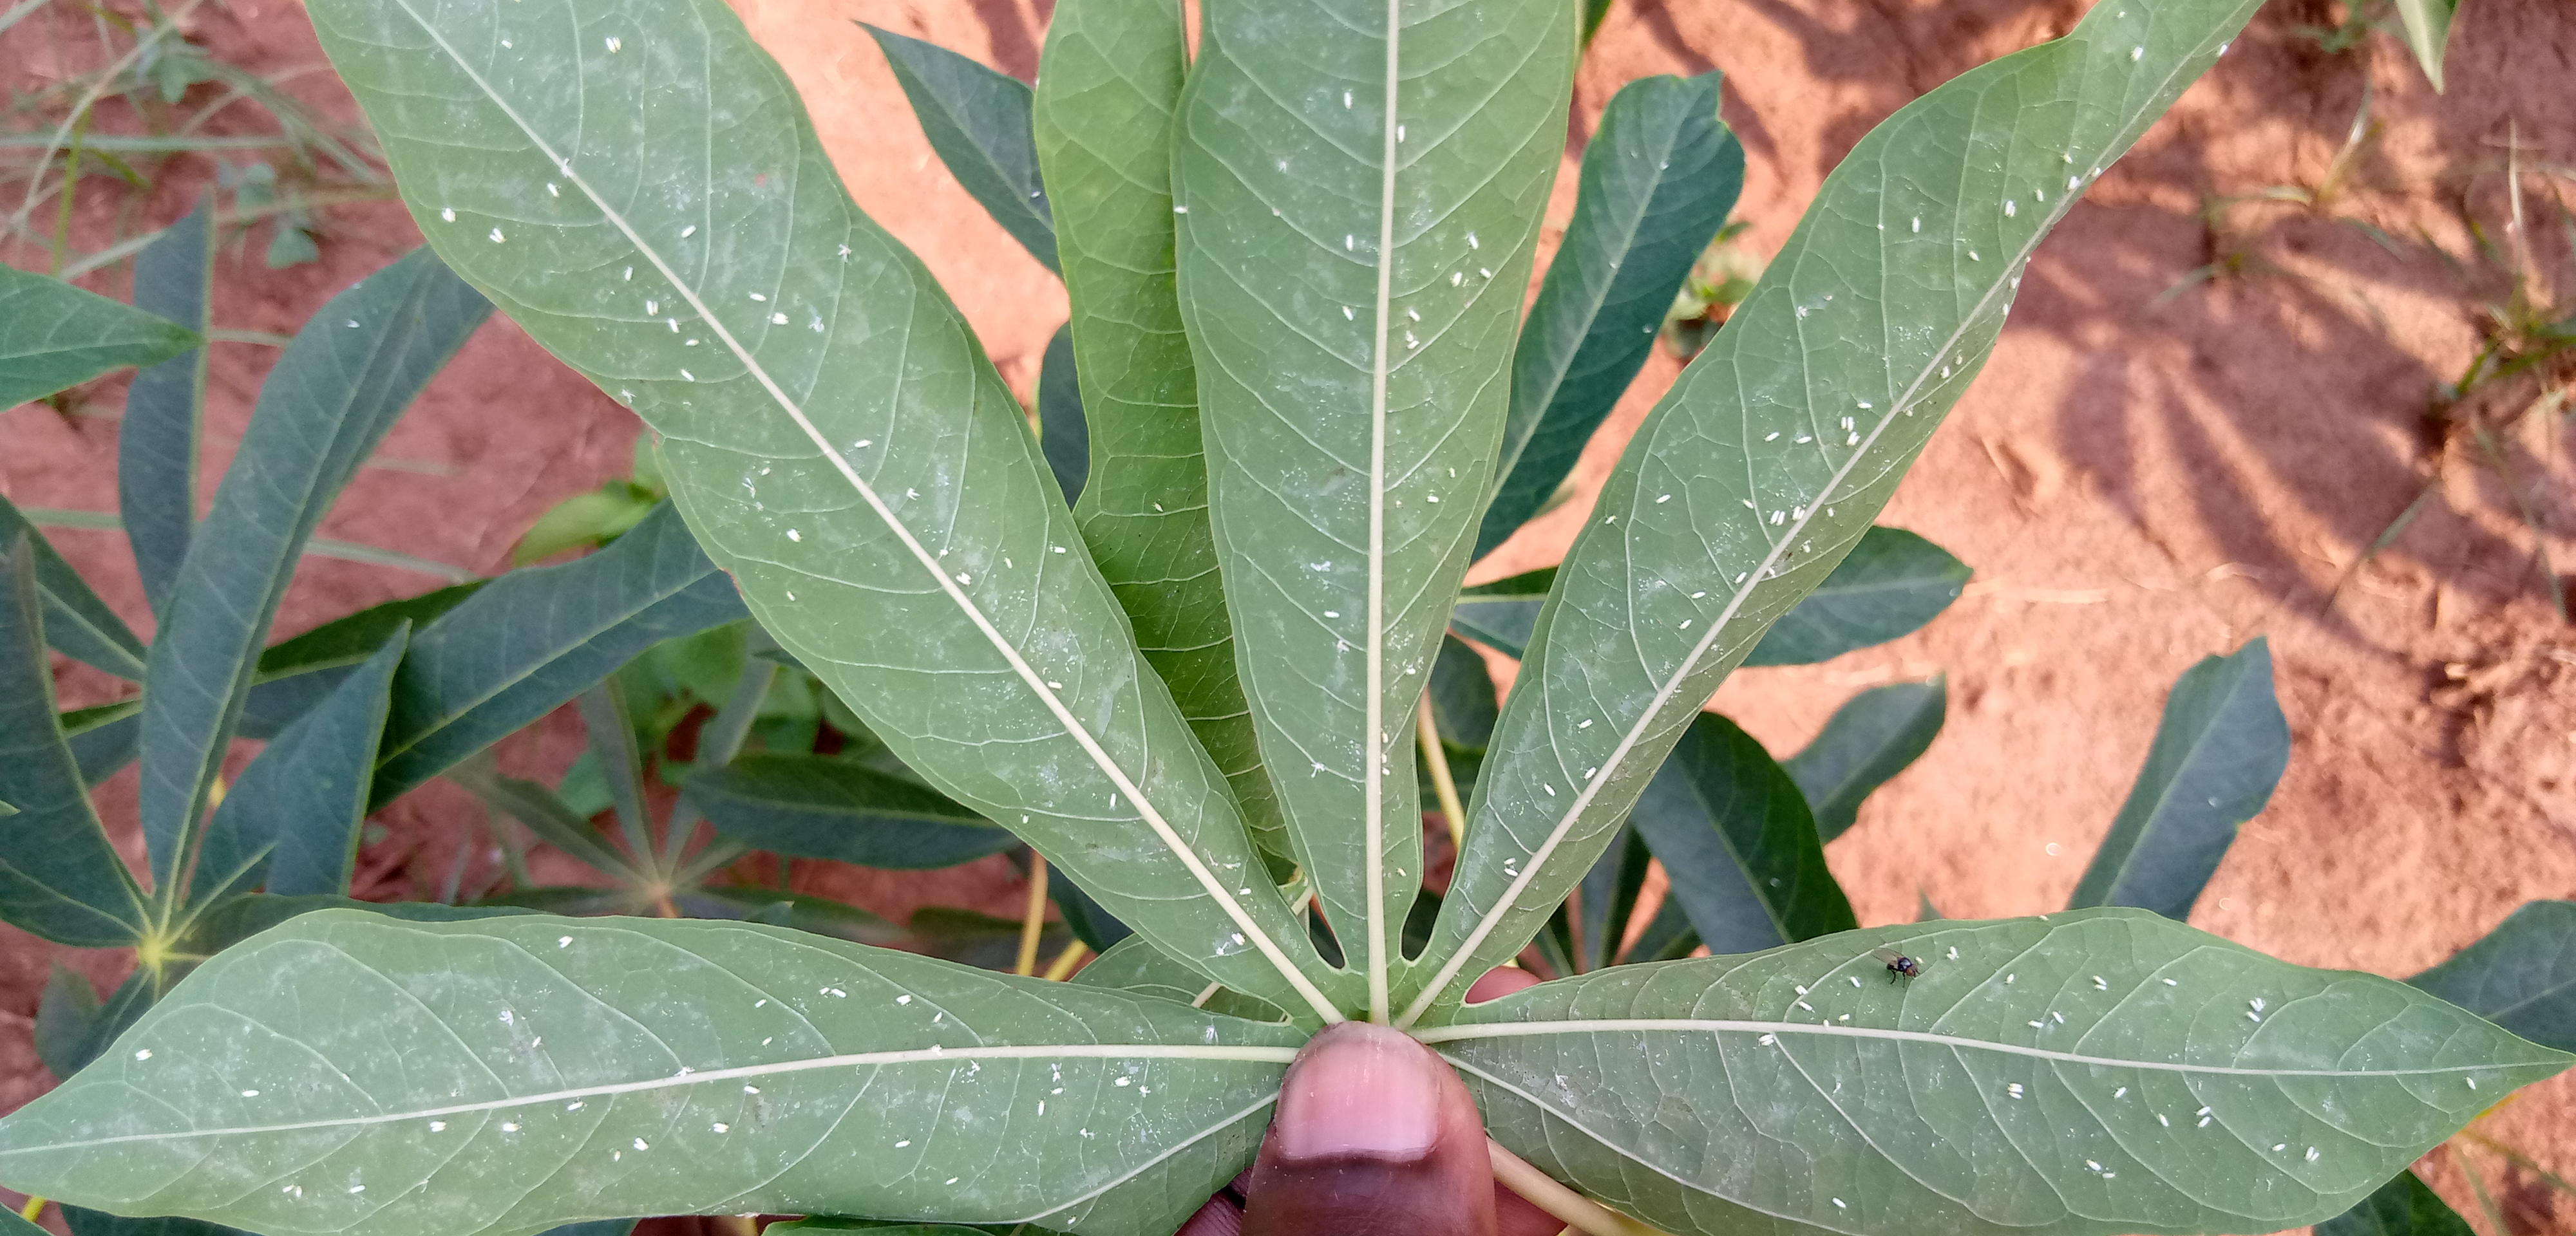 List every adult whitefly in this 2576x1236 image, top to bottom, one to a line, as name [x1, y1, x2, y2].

whitefly [2115, 9, 2126, 20]
whitefly [605, 33, 623, 55]
whitefly [500, 37, 515, 51]
whitefly [2218, 41, 2228, 59]
whitefly [2130, 44, 2144, 66]
whitefly [1342, 89, 1354, 111]
whitefly [1396, 123, 1406, 144]
whitefly [2061, 152, 2075, 166]
whitefly [1658, 160, 1671, 172]
whitefly [2088, 165, 2105, 179]
whitefly [2066, 174, 2078, 190]
whitefly [545, 181, 562, 198]
whitefly [2035, 185, 2045, 203]
whitefly [2002, 199, 2016, 220]
whitefly [1171, 203, 1188, 215]
whitefly [439, 205, 457, 223]
whitefly [1909, 212, 1922, 234]
whitefly [680, 223, 698, 239]
whitefly [488, 223, 507, 245]
whitefly [1345, 232, 1353, 254]
whitefly [1468, 232, 1479, 252]
whitefly [836, 242, 855, 265]
whitefly [1965, 248, 1980, 265]
whitefly [1609, 259, 1618, 270]
whitefly [622, 262, 636, 283]
whitefly [1479, 267, 1494, 279]
whitefly [1451, 270, 1463, 288]
whitefly [2007, 276, 2017, 291]
whitefly [748, 291, 768, 303]
whitefly [644, 297, 659, 317]
whitefly [2001, 301, 2009, 316]
whitefly [1340, 303, 1358, 324]
whitefly [1794, 303, 1809, 321]
whitefly [1408, 308, 1422, 323]
whitefly [769, 311, 790, 327]
whitefly [344, 317, 360, 331]
whitefly [668, 317, 681, 334]
whitefly [1640, 323, 1654, 335]
whitefly [683, 338, 701, 349]
whitefly [1406, 339, 1421, 351]
whitefly [1955, 351, 1965, 366]
whitefly [1939, 364, 1951, 379]
whitefly [679, 366, 697, 384]
whitefly [1856, 400, 1875, 411]
whitefly [1904, 407, 1917, 418]
whitefly [1839, 414, 1848, 431]
whitefly [1846, 414, 1856, 432]
whitefly [1763, 429, 1779, 443]
whitefly [1845, 430, 1862, 447]
whitefly [1795, 435, 1814, 445]
whitefly [853, 438, 874, 449]
whitefly [760, 464, 772, 478]
whitefly [1448, 465, 1457, 480]
whitefly [740, 474, 761, 500]
whitefly [904, 486, 923, 503]
whitefly [1654, 492, 1672, 506]
whitefly [1425, 493, 1442, 505]
whitefly [1741, 496, 1754, 511]
whitefly [1790, 505, 1806, 522]
whitefly [1824, 505, 1837, 520]
whitefly [1768, 508, 1786, 527]
whitefly [1603, 514, 1617, 526]
whitefly [785, 525, 803, 544]
whitefly [1801, 537, 1812, 557]
whitefly [1053, 545, 1068, 556]
whitefly [938, 547, 950, 557]
whitefly [1001, 555, 1014, 570]
whitefly [1307, 557, 1335, 575]
whitefly [1766, 565, 1779, 579]
whitefly [1734, 570, 1748, 584]
whitefly [954, 570, 975, 586]
whitefly [785, 588, 797, 604]
whitefly [1690, 588, 1709, 602]
whitefly [1322, 610, 1343, 619]
whitefly [1676, 618, 1695, 633]
whitefly [1334, 639, 1350, 653]
whitefly [1405, 663, 1418, 676]
whitefly [1045, 679, 1066, 691]
whitefly [1576, 715, 1594, 731]
whitefly [1380, 730, 1389, 745]
whitefly [1379, 751, 1390, 765]
whitefly [1309, 760, 1329, 779]
whitefly [1582, 765, 1598, 780]
whitefly [1380, 767, 1393, 778]
whitefly [1542, 781, 1559, 798]
whitefly [1107, 791, 1118, 809]
whitefly [1019, 812, 1033, 827]
whitefly [1501, 856, 1517, 866]
whitefly [1396, 867, 1409, 879]
whitefly [1503, 867, 1522, 878]
whitefly [1236, 886, 1254, 898]
whitefly [2037, 913, 2052, 922]
whitefly [1229, 930, 1247, 947]
whitefly [557, 933, 574, 950]
whitefly [1944, 945, 1960, 962]
whitefly [1911, 955, 1926, 968]
whitefly [2003, 971, 2017, 985]
whitefly [2090, 973, 2111, 995]
whitefly [1848, 974, 1862, 989]
whitefly [2161, 976, 2179, 988]
whitefly [1794, 983, 1811, 997]
whitefly [818, 984, 831, 997]
whitefly [829, 986, 848, 999]
whitefly [895, 991, 914, 1007]
whitefly [2248, 995, 2265, 1013]
whitefly [753, 997, 770, 1009]
whitefly [1796, 999, 1814, 1013]
whitefly [497, 1008, 516, 1025]
whitefly [932, 1010, 944, 1024]
whitefly [2052, 1010, 2069, 1025]
whitefly [2246, 1011, 2260, 1024]
whitefly [1834, 1012, 1851, 1024]
whitefly [2025, 1017, 2047, 1031]
whitefly [1205, 1024, 1218, 1042]
whitefly [531, 1033, 544, 1049]
whitefly [1757, 1033, 1777, 1046]
whitefly [761, 1035, 773, 1046]
whitefly [133, 1047, 155, 1062]
whitefly [1046, 1061, 1063, 1082]
whitefly [673, 1063, 696, 1078]
whitefly [1112, 1073, 1132, 1088]
whitefly [2465, 1074, 2479, 1091]
whitefly [2005, 1078, 2027, 1104]
whitefly [1137, 1083, 1152, 1100]
whitefly [742, 1084, 762, 1096]
whitefly [2112, 1084, 2131, 1101]
whitefly [1048, 1085, 1065, 1096]
whitefly [239, 1087, 261, 1099]
whitefly [1036, 1098, 1048, 1119]
whitefly [566, 1099, 586, 1113]
whitefly [2194, 1104, 2211, 1115]
whitefly [2157, 1111, 2170, 1128]
whitefly [2196, 1116, 2213, 1130]
whitefly [428, 1119, 448, 1134]
whitefly [710, 1120, 730, 1135]
whitefly [500, 1121, 520, 1134]
whitefly [1078, 1125, 1095, 1141]
whitefly [632, 1136, 651, 1153]
whitefly [894, 1138, 913, 1149]
whitefly [2270, 1141, 2287, 1153]
whitefly [2302, 1144, 2323, 1163]
whitefly [612, 1149, 623, 1164]
whitefly [2085, 1156, 2101, 1172]
whitefly [2099, 1170, 2117, 1181]
whitefly [943, 1174, 961, 1186]
whitefly [279, 1181, 293, 1195]
whitefly [294, 1183, 303, 1198]
whitefly [350, 1183, 366, 1195]
whitefly [1829, 1196, 1848, 1210]